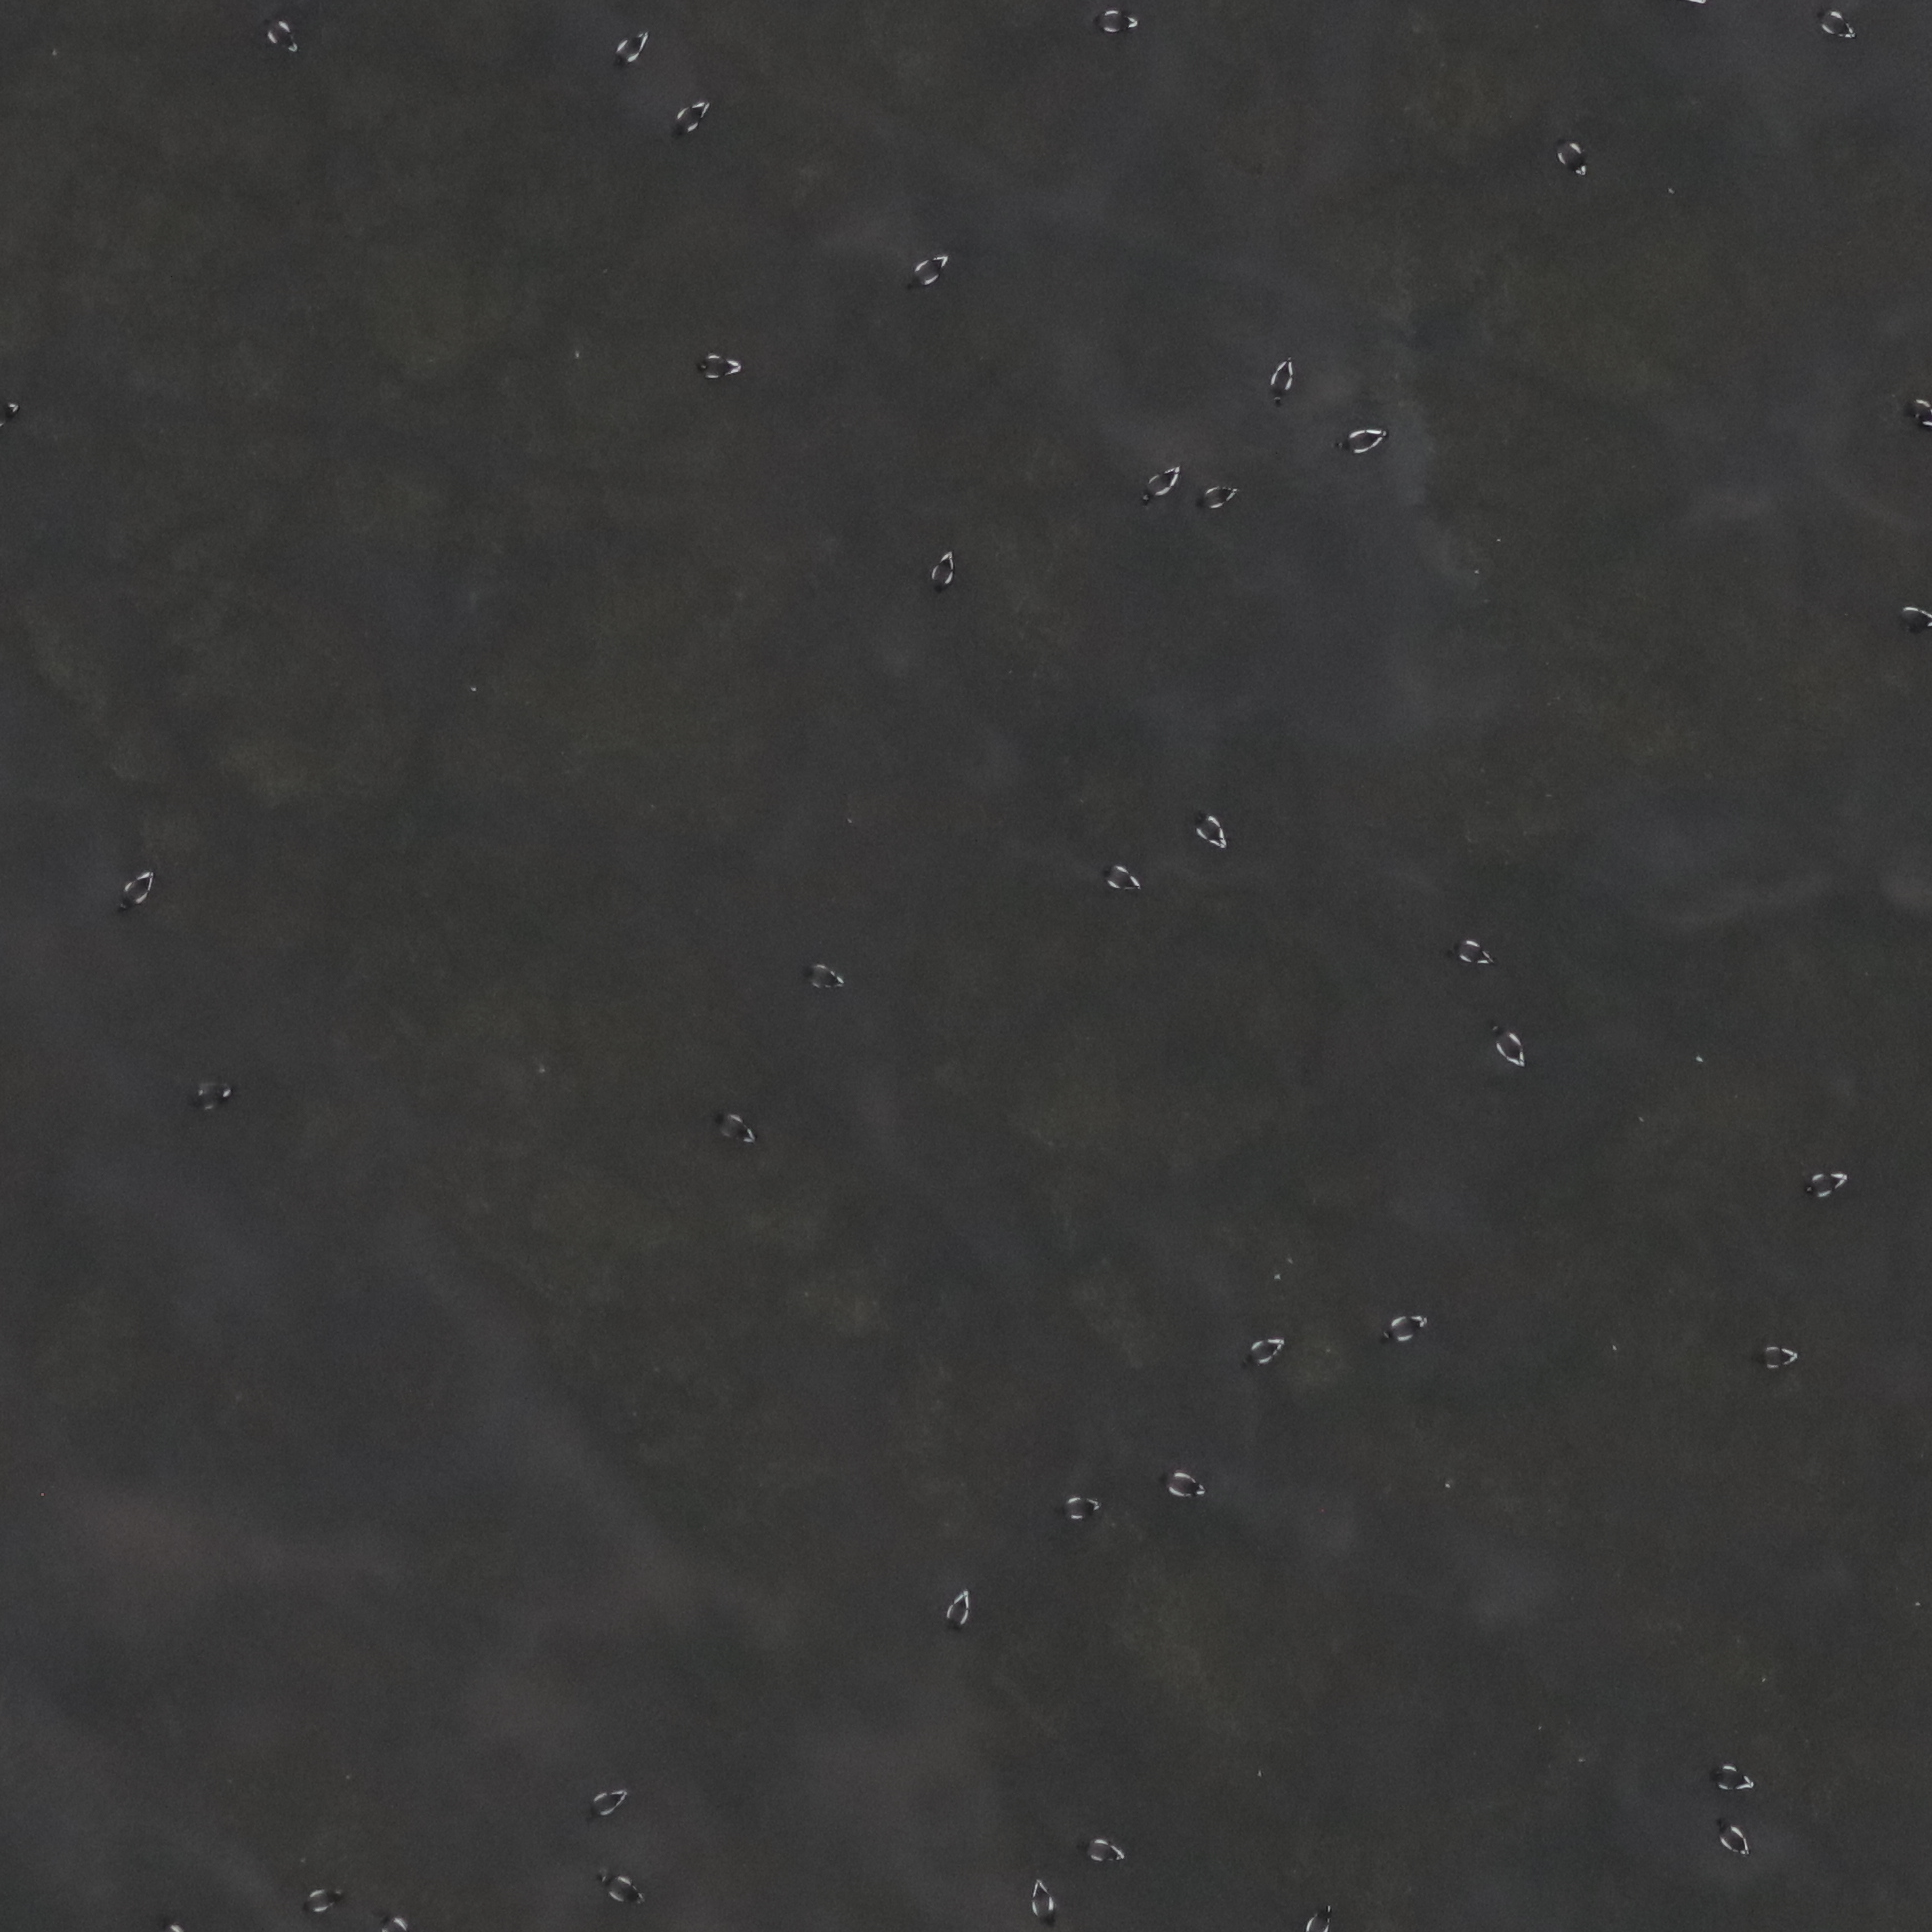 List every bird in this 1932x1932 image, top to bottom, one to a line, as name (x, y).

brant (1115, 20)
brant (1837, 23)
brant (279, 35)
brant (631, 48)
brant (689, 119)
brant (1572, 156)
brant (930, 271)
brant (716, 364)
brant (1282, 380)
brant (1923, 412)
brant (1362, 441)
brant (1160, 485)
brant (1217, 496)
brant (943, 572)
brant (1918, 615)
brant (1211, 830)
brant (1121, 876)
brant (137, 890)
brant (1474, 951)
brant (822, 975)
brant (1509, 1048)
brant (215, 1096)
brant (734, 1127)
brant (1825, 1185)
brant (1404, 1329)
brant (1264, 1351)
brant (1776, 1359)
brant (1182, 1484)
brant (1080, 1509)
brant (957, 1612)
brant (1730, 1779)
brant (607, 1802)
brant (1733, 1839)
brant (1103, 1852)
brant (621, 1889)
brant (320, 1899)
brant (1044, 1903)
brant (1317, 1928)